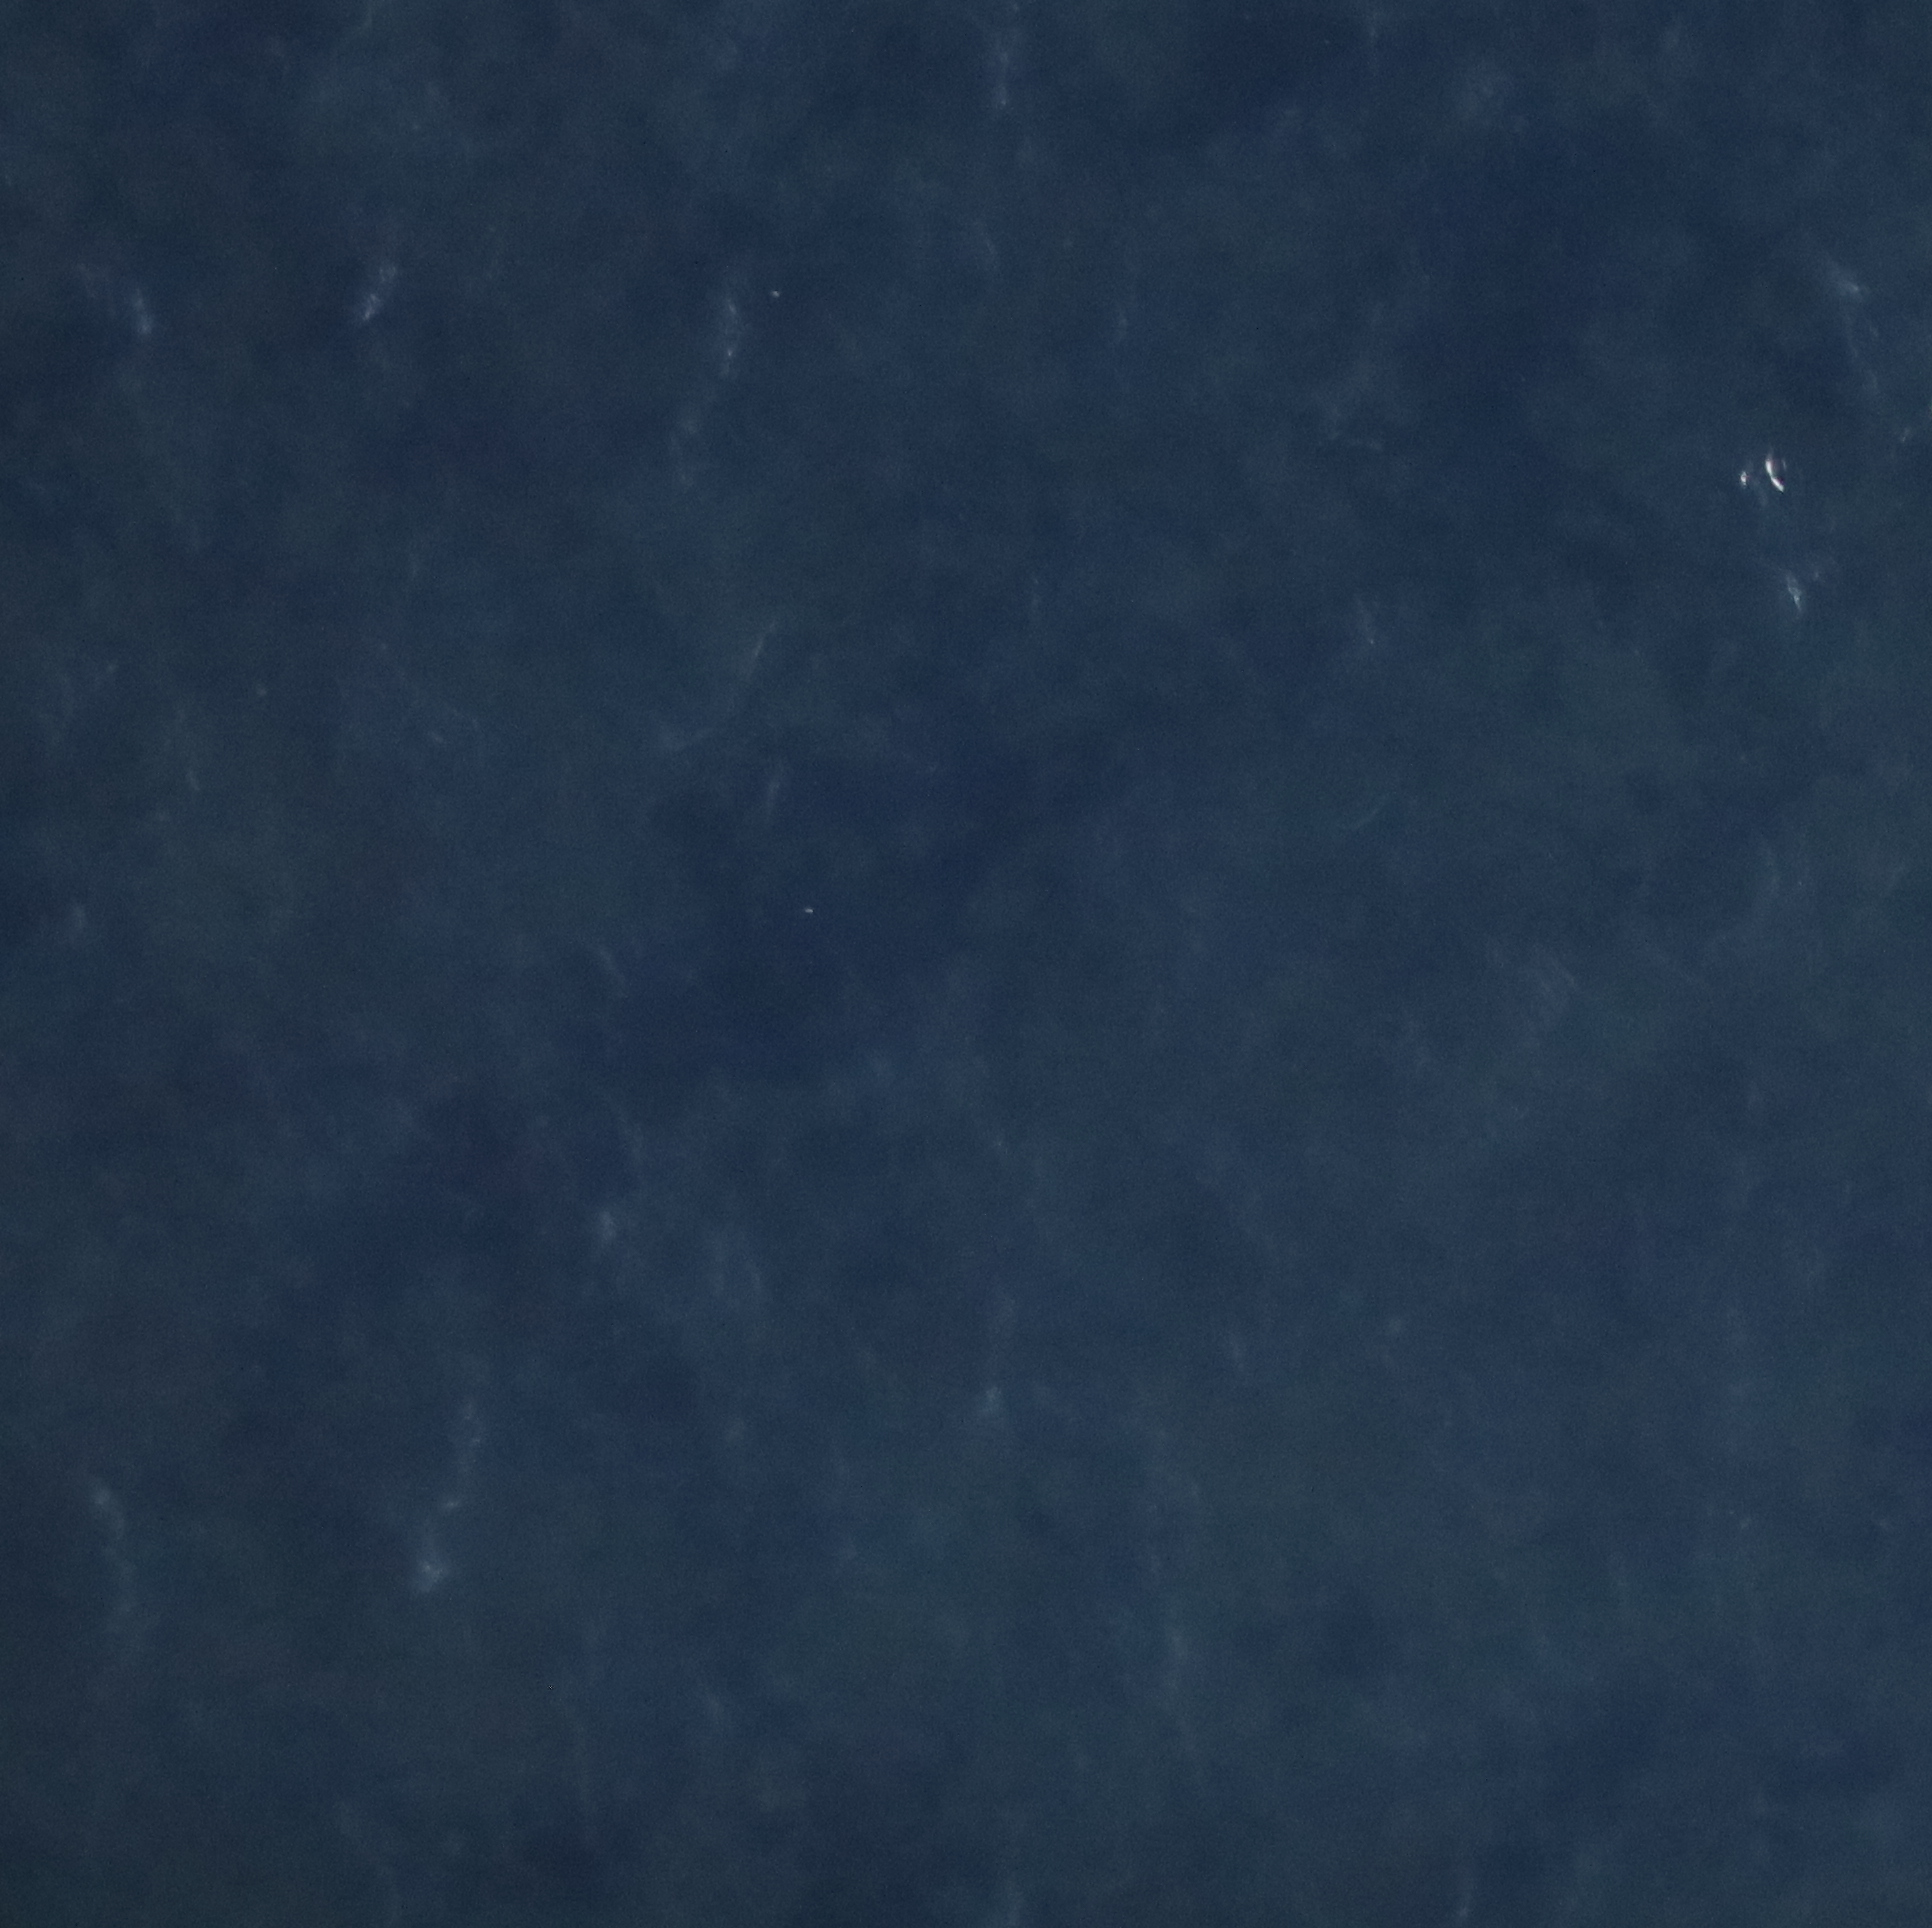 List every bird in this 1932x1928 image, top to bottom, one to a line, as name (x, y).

brant (1776, 467)